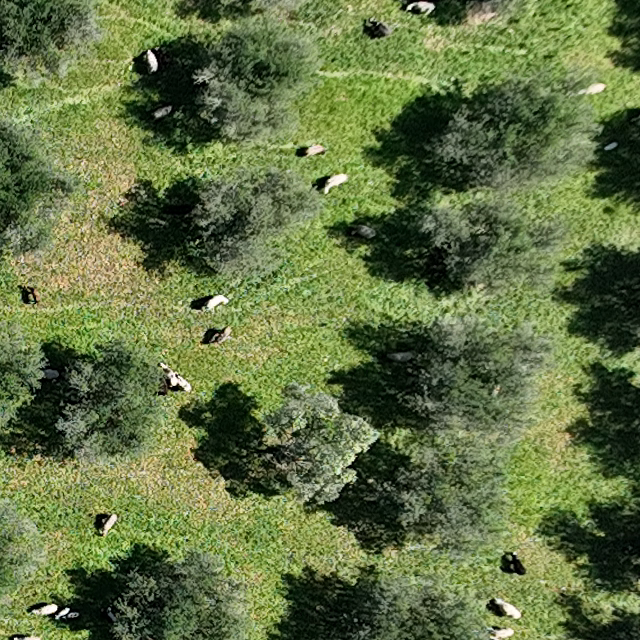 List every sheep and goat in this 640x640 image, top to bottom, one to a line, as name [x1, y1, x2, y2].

sheep [406, 1, 435, 14]
sheep [368, 17, 391, 36]
sheep [147, 49, 159, 73]
sheep [577, 83, 605, 96]
sheep [154, 106, 173, 119]
sheep [306, 145, 326, 158]
sheep [325, 174, 347, 195]
sheep [28, 285, 41, 302]
sheep [204, 296, 230, 313]
sheep [209, 326, 232, 346]
sheep [159, 362, 178, 386]
sheep [42, 370, 60, 378]
sheep [177, 375, 192, 392]
sheep [102, 513, 116, 538]
sheep [509, 552, 526, 575]
sheep [496, 598, 521, 620]
sheep [32, 603, 58, 615]
sheep [54, 608, 69, 621]
sheep [68, 613, 79, 618]
sheep [487, 627, 514, 639]